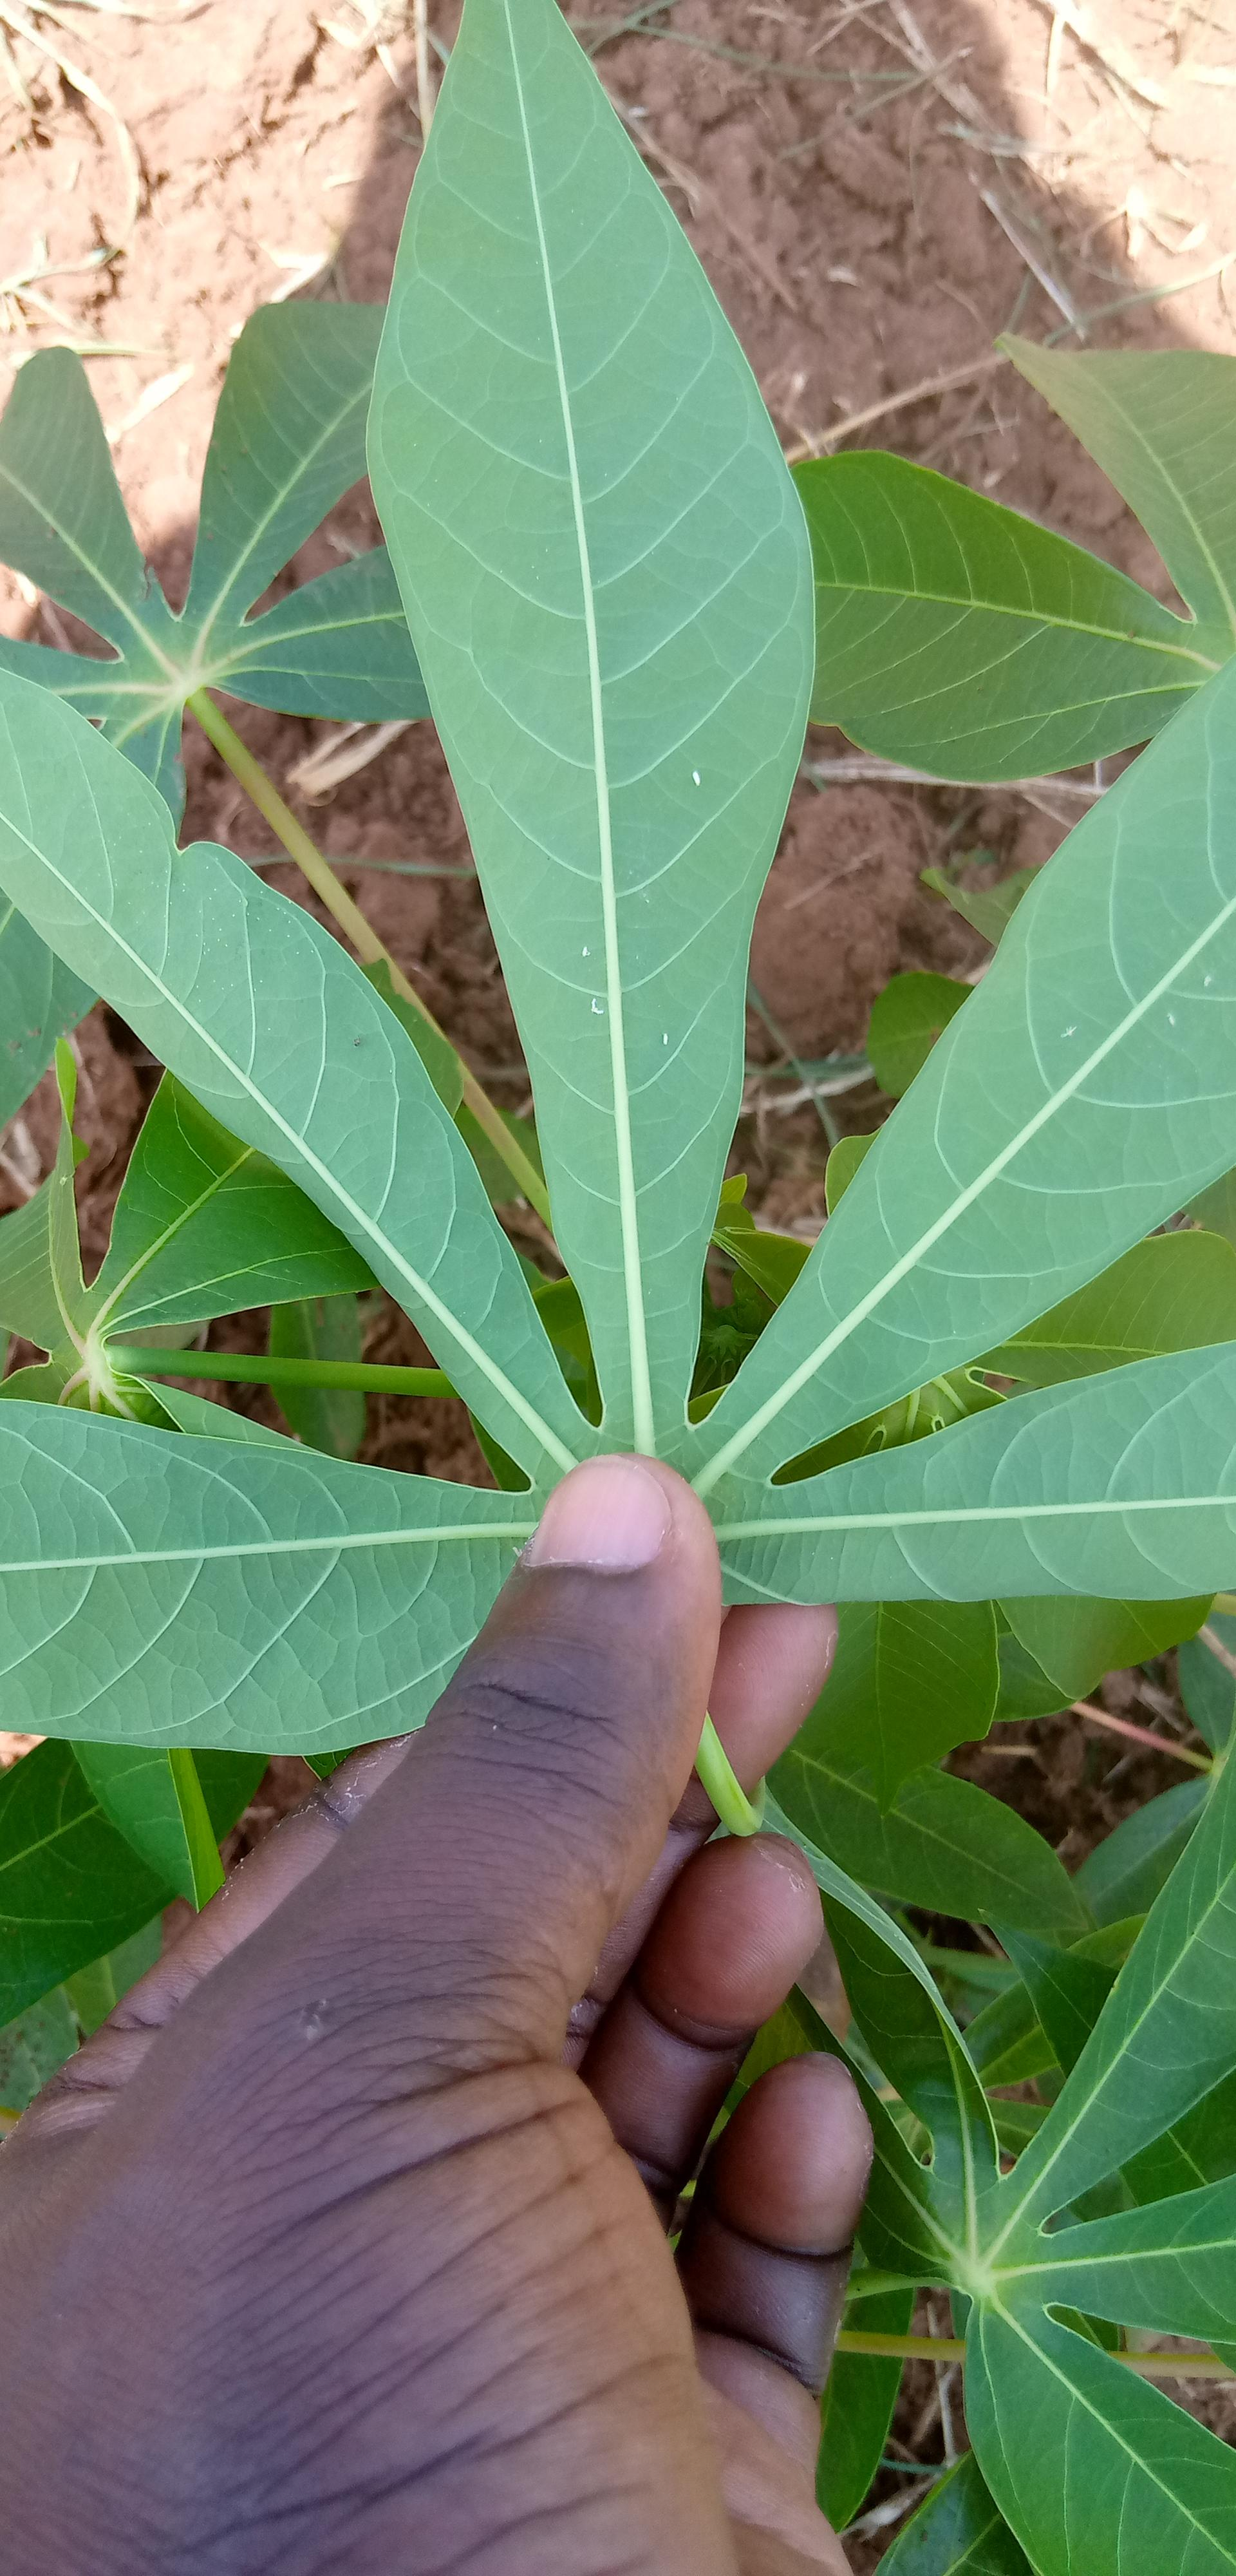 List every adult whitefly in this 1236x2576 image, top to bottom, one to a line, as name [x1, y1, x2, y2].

whitefly [691, 770, 702, 787]
whitefly [579, 944, 593, 959]
whitefly [588, 996, 604, 1017]
whitefly [1165, 1011, 1176, 1027]
whitefly [1060, 1024, 1079, 1039]
whitefly [661, 1032, 669, 1047]